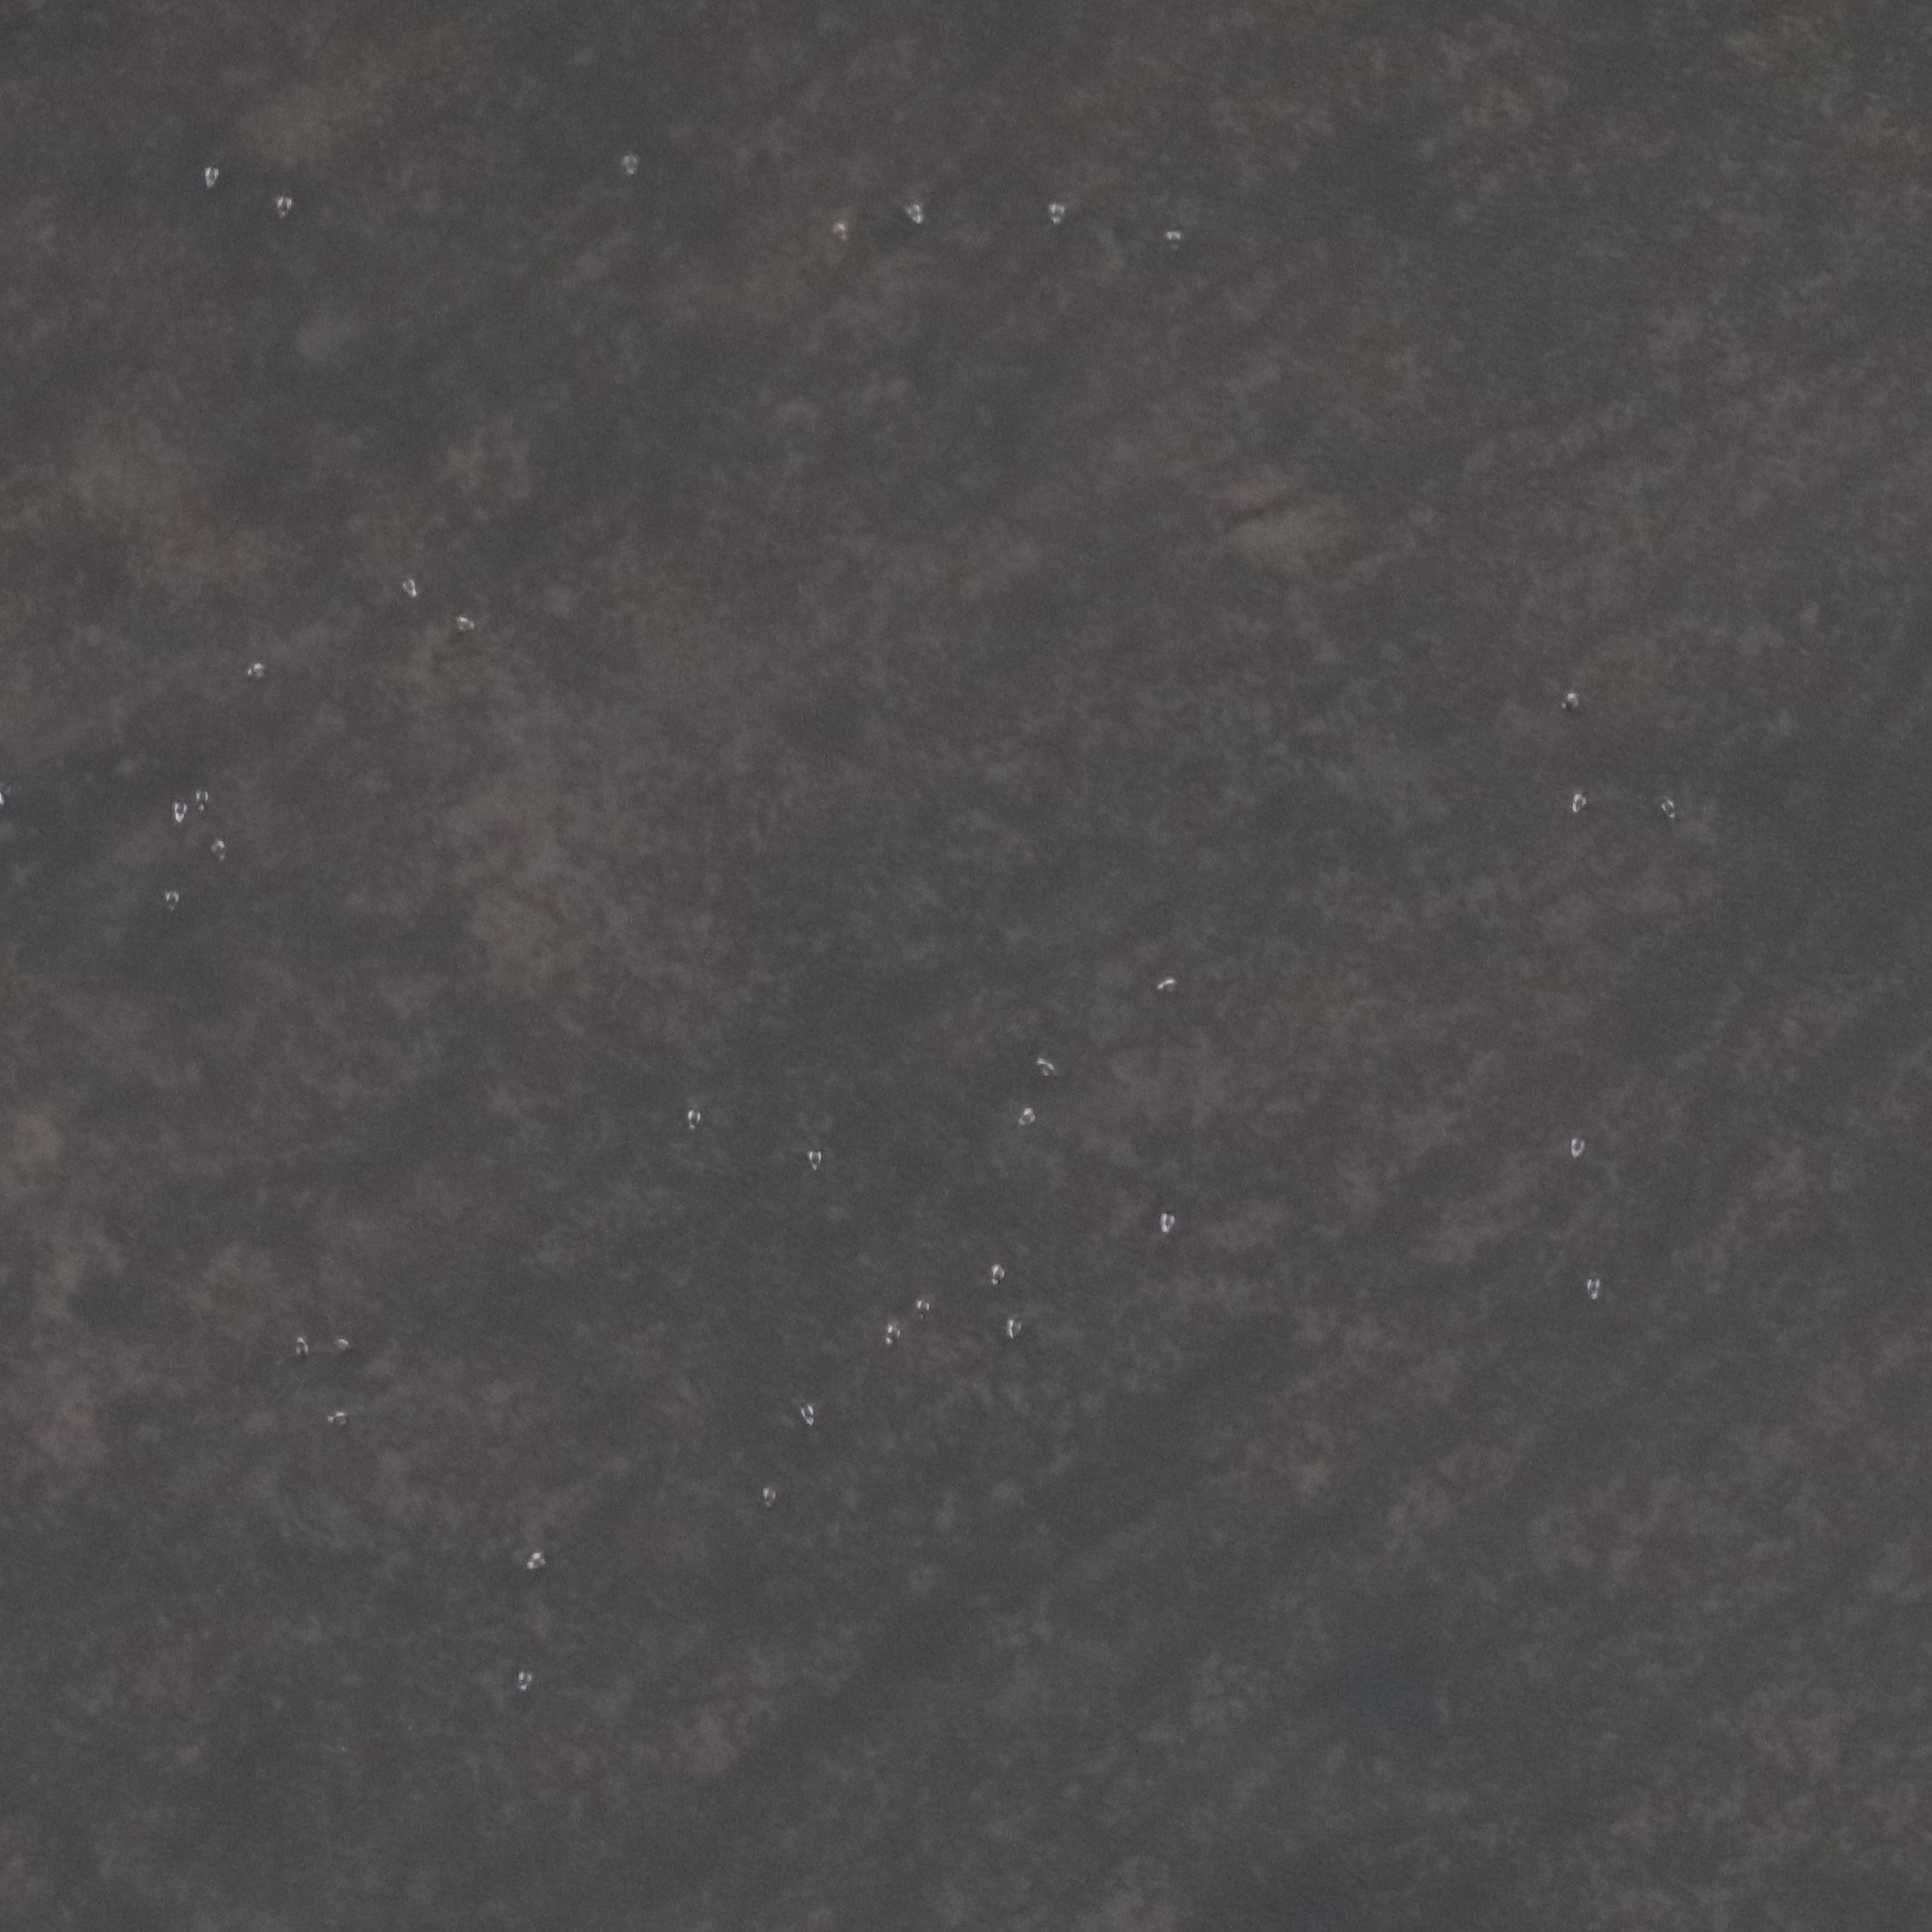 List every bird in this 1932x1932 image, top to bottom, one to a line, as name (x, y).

brant (626, 165)
brant (212, 173)
brant (284, 206)
brant (1060, 209)
brant (914, 214)
brant (840, 232)
brant (1173, 237)
brant (407, 584)
brant (464, 622)
brant (255, 670)
brant (1570, 701)
brant (1, 793)
brant (200, 793)
brant (1576, 803)
brant (1669, 808)
brant (179, 809)
brant (222, 850)
brant (169, 899)
brant (1169, 989)
brant (1044, 1067)
brant (1024, 1118)
brant (690, 1122)
brant (1574, 1150)
brant (814, 1160)
brant (1162, 1220)
brant (1001, 1271)
brant (1597, 1287)
brant (921, 1313)
brant (1014, 1324)
brant (897, 1335)
brant (298, 1345)
brant (339, 1350)
brant (807, 1416)
brant (338, 1417)
brant (773, 1497)
brant (532, 1565)
brant (532, 1674)